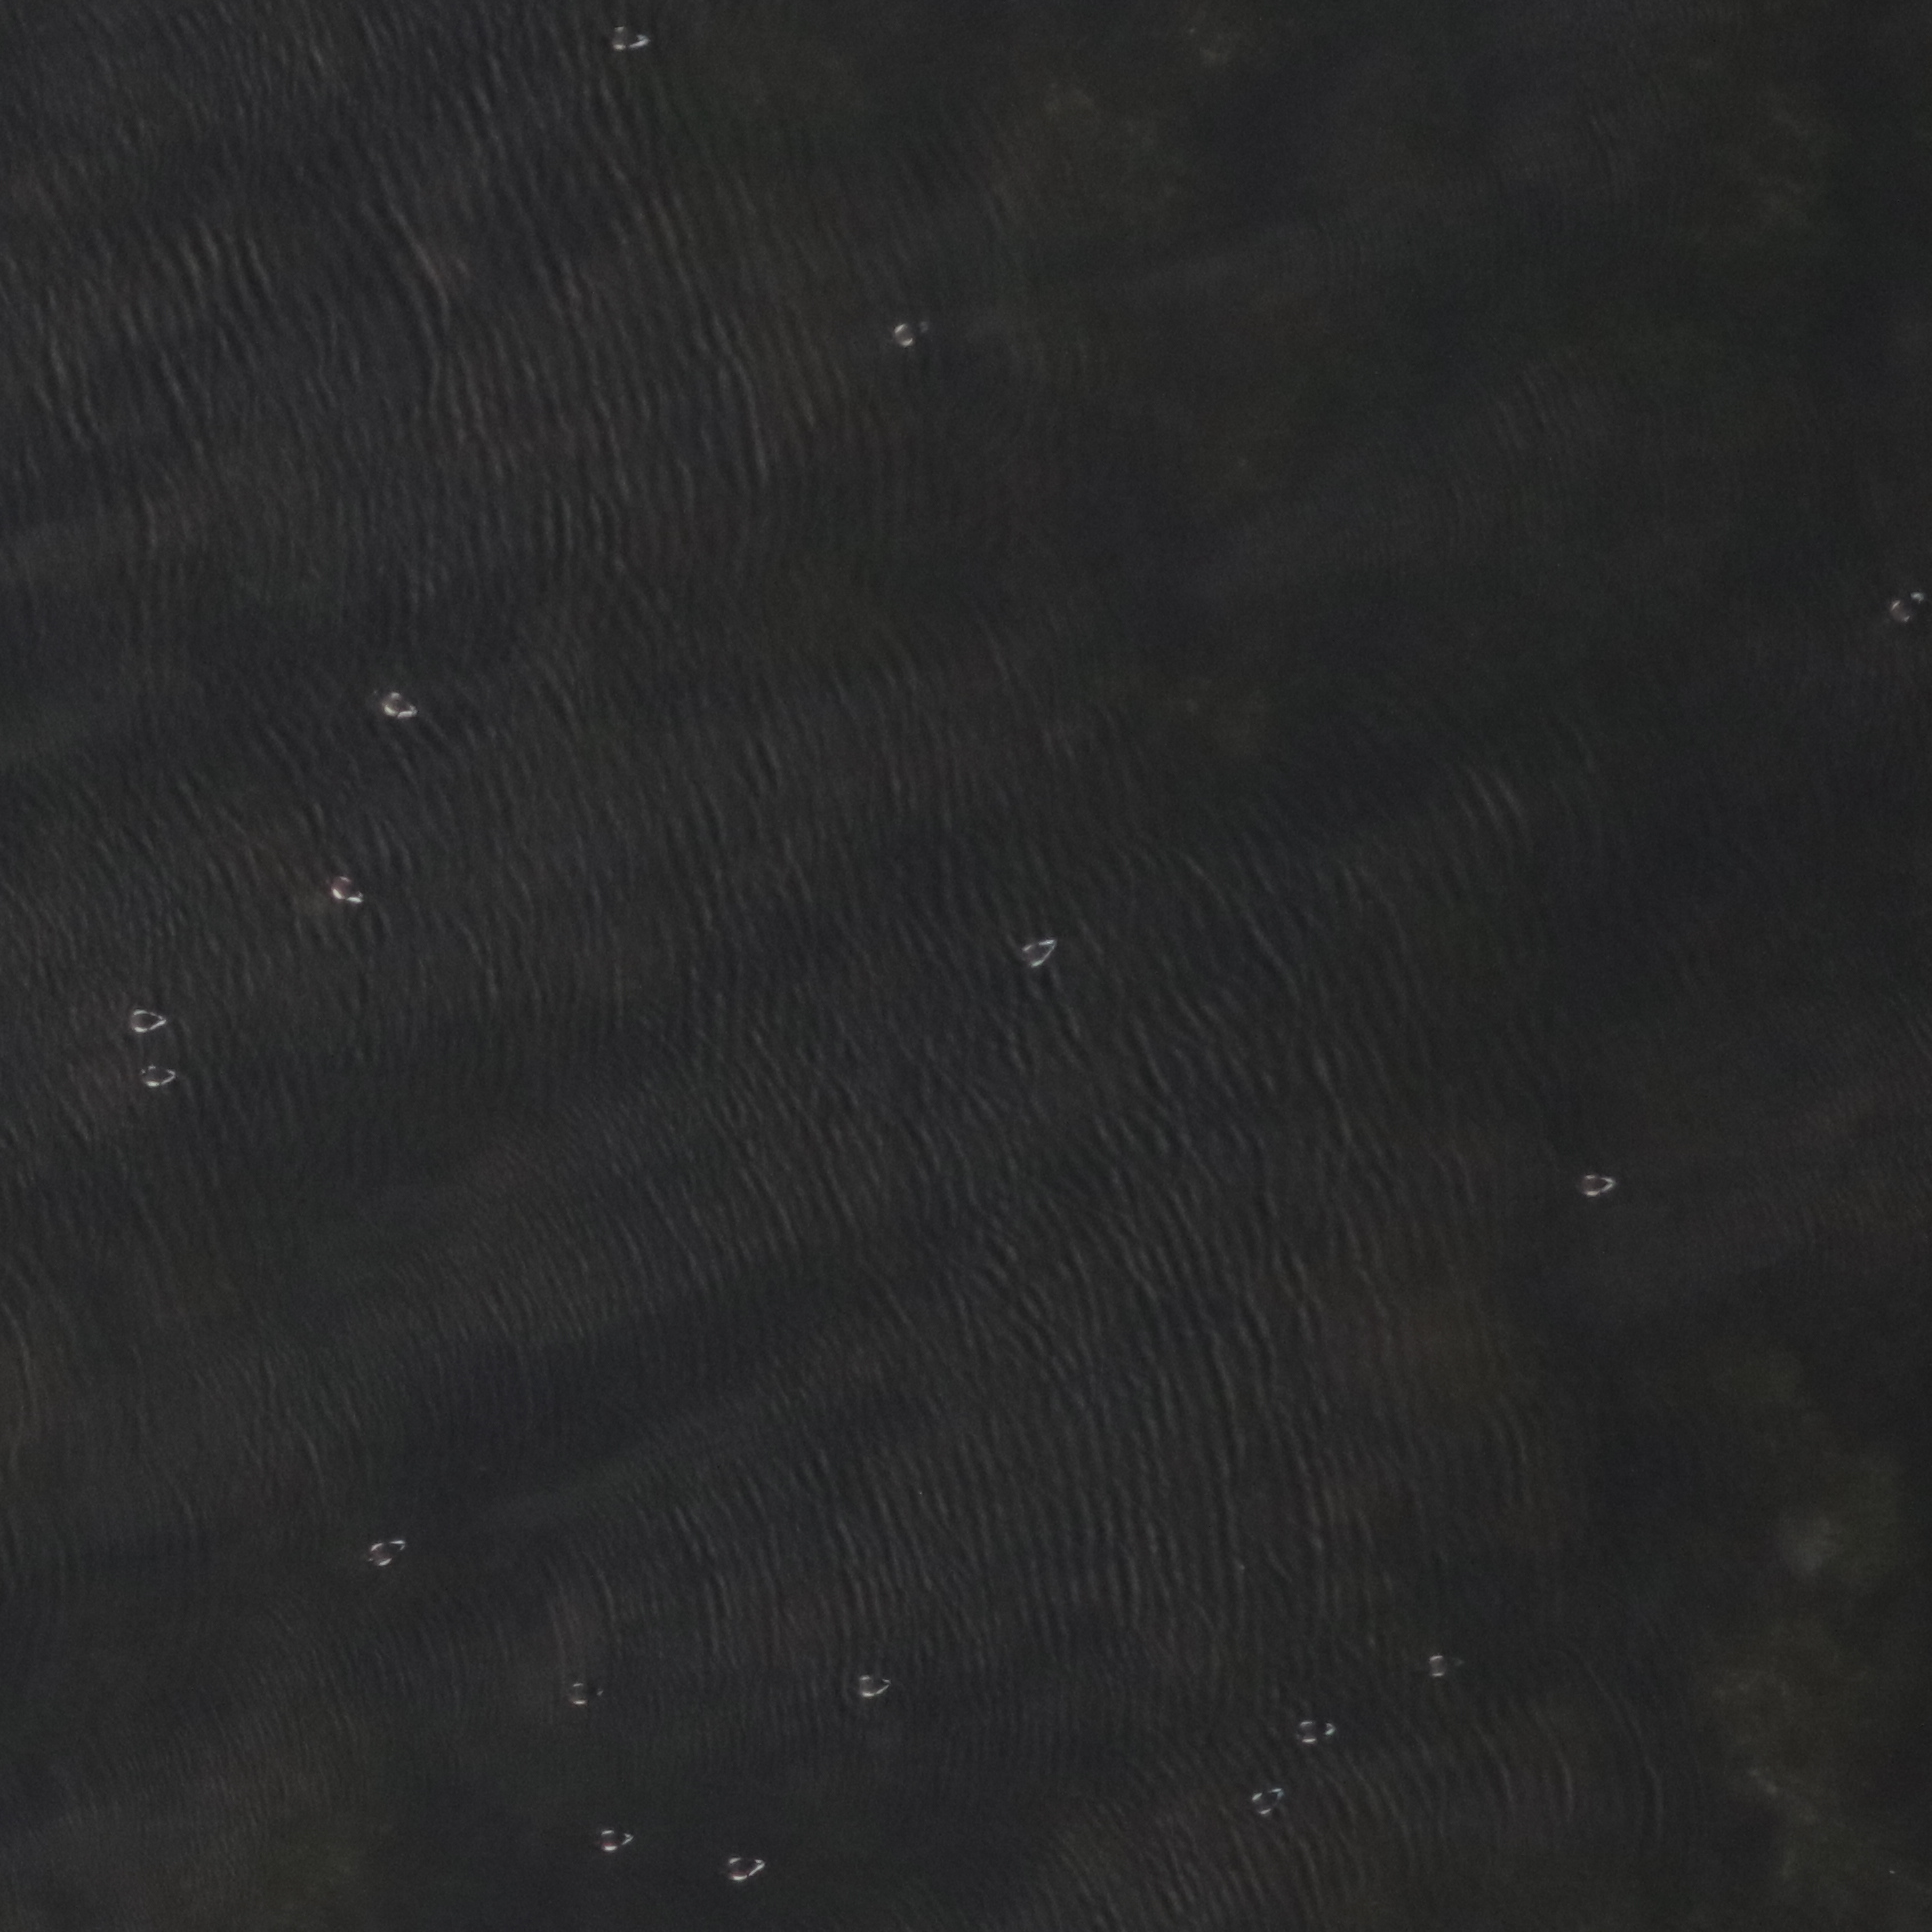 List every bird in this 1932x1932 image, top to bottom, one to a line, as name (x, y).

brant (626, 39)
brant (906, 334)
brant (1904, 607)
brant (394, 703)
brant (344, 887)
brant (1036, 953)
brant (147, 1020)
brant (157, 1075)
brant (1594, 1182)
brant (385, 1553)
brant (1444, 1669)
brant (870, 1686)
brant (579, 1692)
brant (1312, 1730)
brant (1269, 1799)
brant (612, 1839)
brant (744, 1868)